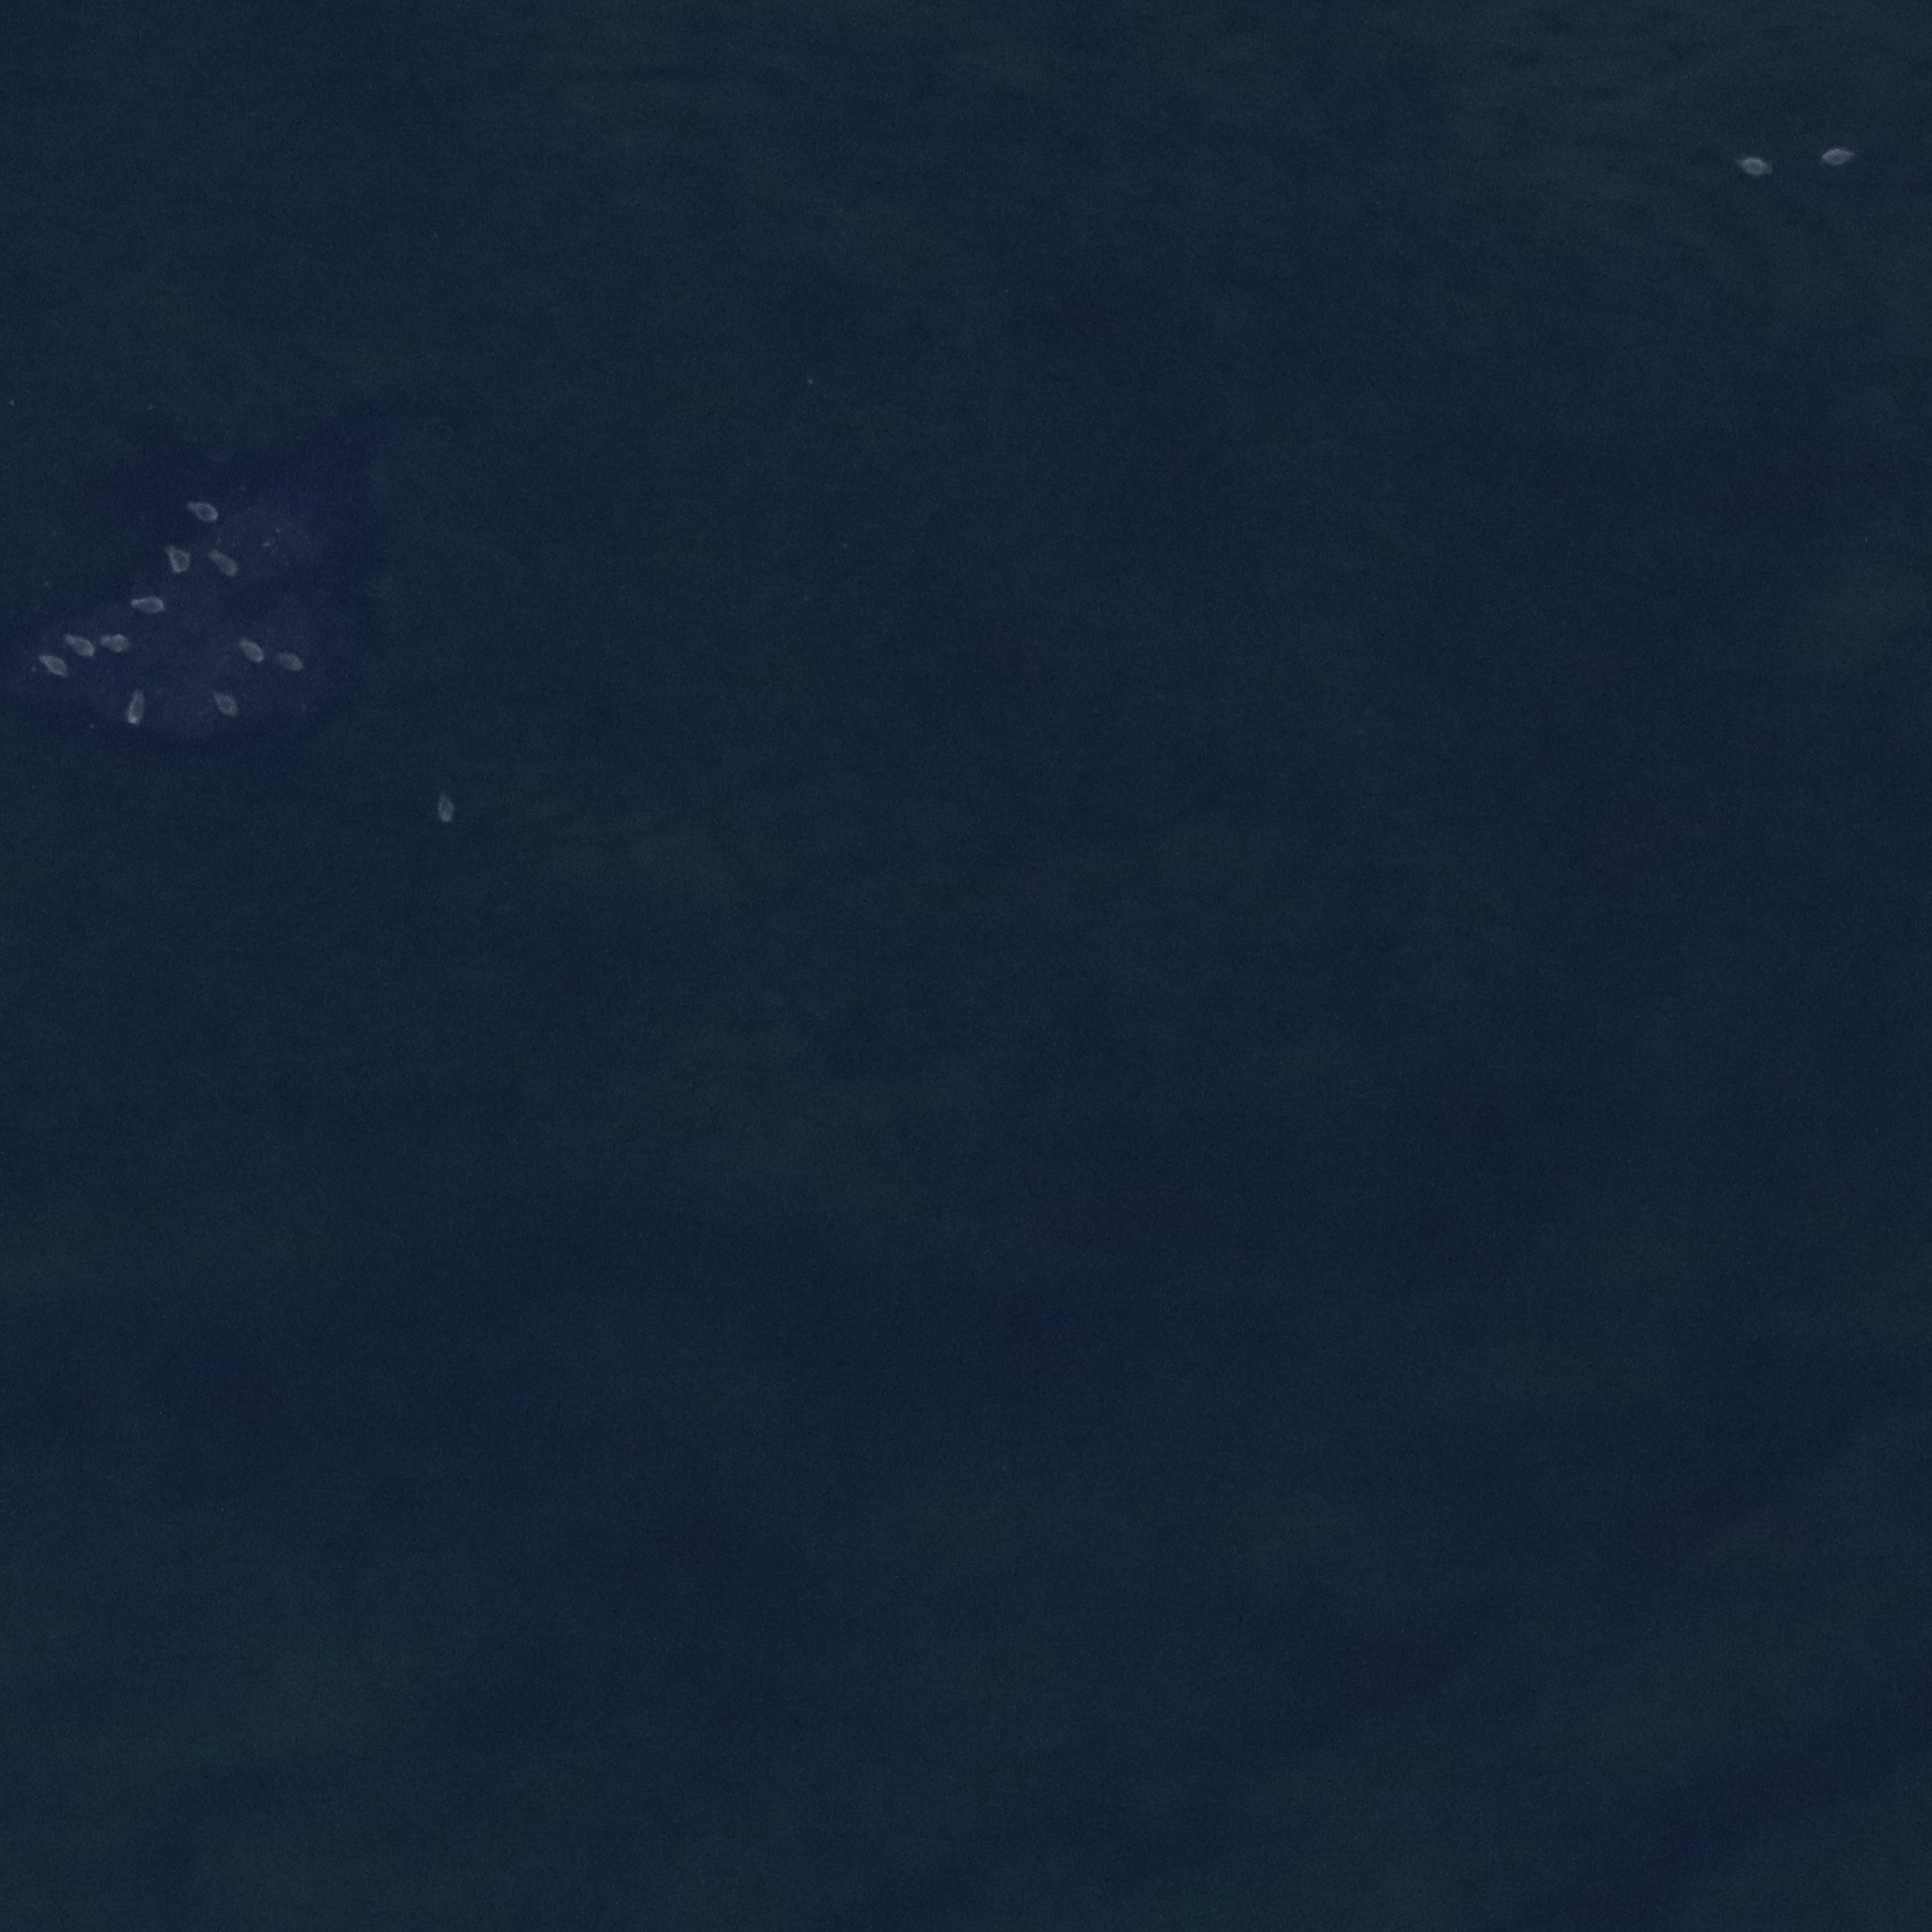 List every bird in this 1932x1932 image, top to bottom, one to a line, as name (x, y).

other bird (1839, 157)
other bird (1755, 166)
other bird (204, 513)
other bird (225, 559)
other bird (177, 560)
other bird (154, 607)
other bird (111, 643)
other bird (85, 648)
other bird (254, 656)
other bird (292, 664)
other bird (56, 668)
other bird (224, 703)
other bird (134, 708)
other bird (444, 808)